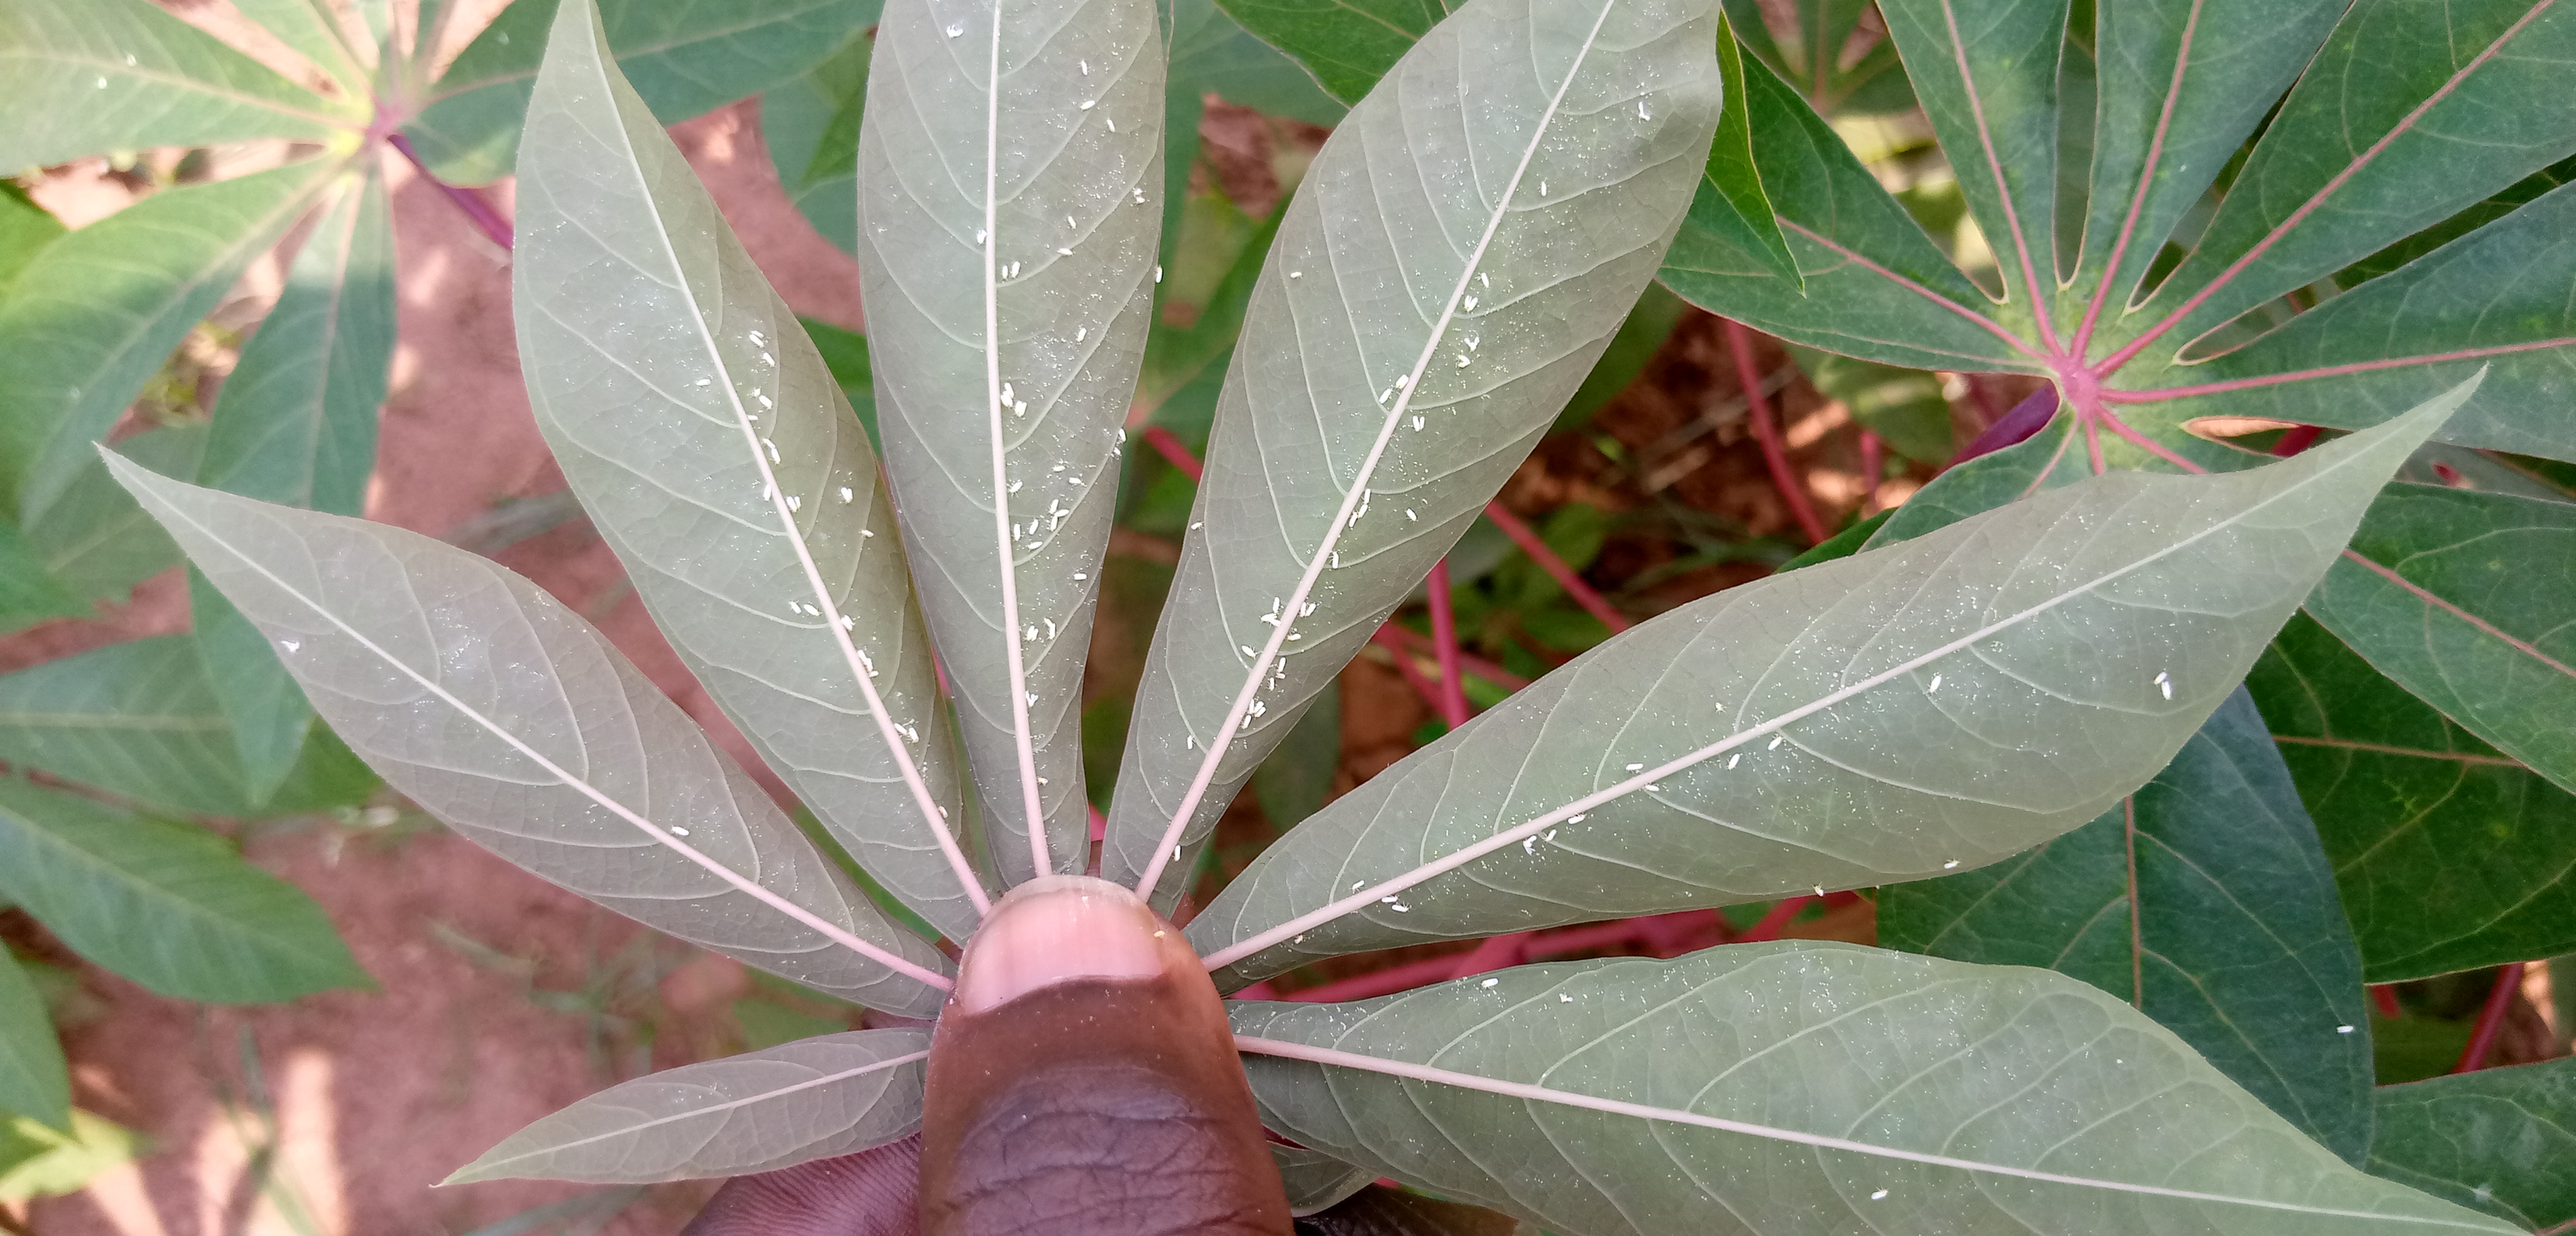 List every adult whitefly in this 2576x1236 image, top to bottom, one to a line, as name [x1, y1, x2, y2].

whitefly [945, 23, 965, 39]
whitefly [1080, 59, 1092, 78]
whitefly [1079, 97, 1097, 112]
whitefly [1635, 100, 1655, 125]
whitefly [1104, 115, 1119, 136]
whitefly [1537, 178, 1553, 201]
whitefly [1066, 214, 1080, 232]
whitefly [974, 227, 987, 248]
whitefly [1053, 246, 1076, 261]
whitefly [1009, 259, 1022, 280]
whitefly [1152, 261, 1166, 286]
whitefly [999, 262, 1011, 282]
whitefly [1287, 268, 1306, 283]
whitefly [1479, 268, 1494, 290]
whitefly [1074, 324, 1090, 344]
whitefly [1463, 335, 1488, 351]
whitefly [760, 350, 777, 368]
whitefly [1455, 353, 1473, 371]
whitefly [1393, 372, 1410, 392]
whitefly [693, 377, 714, 388]
whitefly [1002, 380, 1016, 397]
whitefly [1377, 386, 1394, 404]
whitefly [756, 394, 777, 409]
whitefly [1012, 397, 1030, 422]
whitefly [744, 411, 760, 424]
whitefly [1410, 412, 1428, 434]
whitefly [1117, 425, 1130, 446]
whitefly [760, 434, 775, 448]
whitefly [770, 447, 784, 466]
whitefly [1049, 462, 1069, 476]
whitefly [1066, 475, 1085, 487]
whitefly [1009, 480, 1026, 494]
whitefly [759, 483, 773, 501]
whitefly [838, 485, 856, 505]
whitefly [1360, 487, 1376, 503]
whitefly [1047, 497, 1059, 516]
whitefly [1355, 501, 1371, 521]
whitefly [1404, 505, 1421, 525]
whitefly [1346, 509, 1358, 530]
whitefly [1049, 514, 1059, 534]
whitefly [1027, 516, 1041, 536]
whitefly [1189, 520, 1207, 532]
whitefly [1012, 521, 1023, 543]
whitefly [857, 527, 880, 540]
whitefly [1027, 538, 1045, 553]
whitefly [1330, 548, 1341, 572]
whitefly [1070, 571, 1092, 585]
whitefly [1269, 596, 1282, 614]
whitefly [788, 599, 804, 616]
whitefly [1298, 599, 1307, 621]
whitefly [1305, 601, 1320, 618]
whitefly [801, 601, 820, 619]
whitefly [840, 612, 855, 632]
whitefly [1040, 615, 1063, 643]
whitefly [1025, 623, 1041, 644]
whitefly [1284, 630, 1303, 644]
whitefly [1239, 642, 1259, 659]
whitefly [1275, 655, 1289, 672]
whitefly [2152, 670, 2168, 685]
whitefly [1926, 673, 1944, 695]
whitefly [2161, 680, 2173, 702]
whitefly [1023, 689, 1042, 711]
whitefly [1248, 697, 1256, 715]
whitefly [1712, 700, 1727, 715]
whitefly [1242, 713, 1252, 732]
whitefly [892, 722, 909, 737]
whitefly [907, 725, 926, 744]
whitefly [1185, 733, 1195, 757]
whitefly [1766, 734, 1788, 753]
whitefly [1725, 751, 1742, 774]
whitefly [1624, 761, 1645, 772]
whitefly [1034, 775, 1052, 789]
whitefly [1642, 782, 1662, 795]
whitefly [936, 803, 951, 820]
whitefly [1566, 813, 1589, 827]
whitefly [670, 824, 691, 840]
whitefly [1543, 829, 1560, 843]
whitefly [1520, 834, 1539, 856]
whitefly [1172, 843, 1185, 865]
whitefly [1942, 856, 1962, 872]
whitefly [1349, 877, 1369, 894]
whitefly [1811, 882, 1830, 899]
whitefly [1378, 893, 1401, 906]
whitefly [1391, 902, 1410, 917]
whitefly [1479, 976, 1502, 991]
whitefly [1557, 990, 1577, 1007]
whitefly [1868, 1183, 1895, 1210]